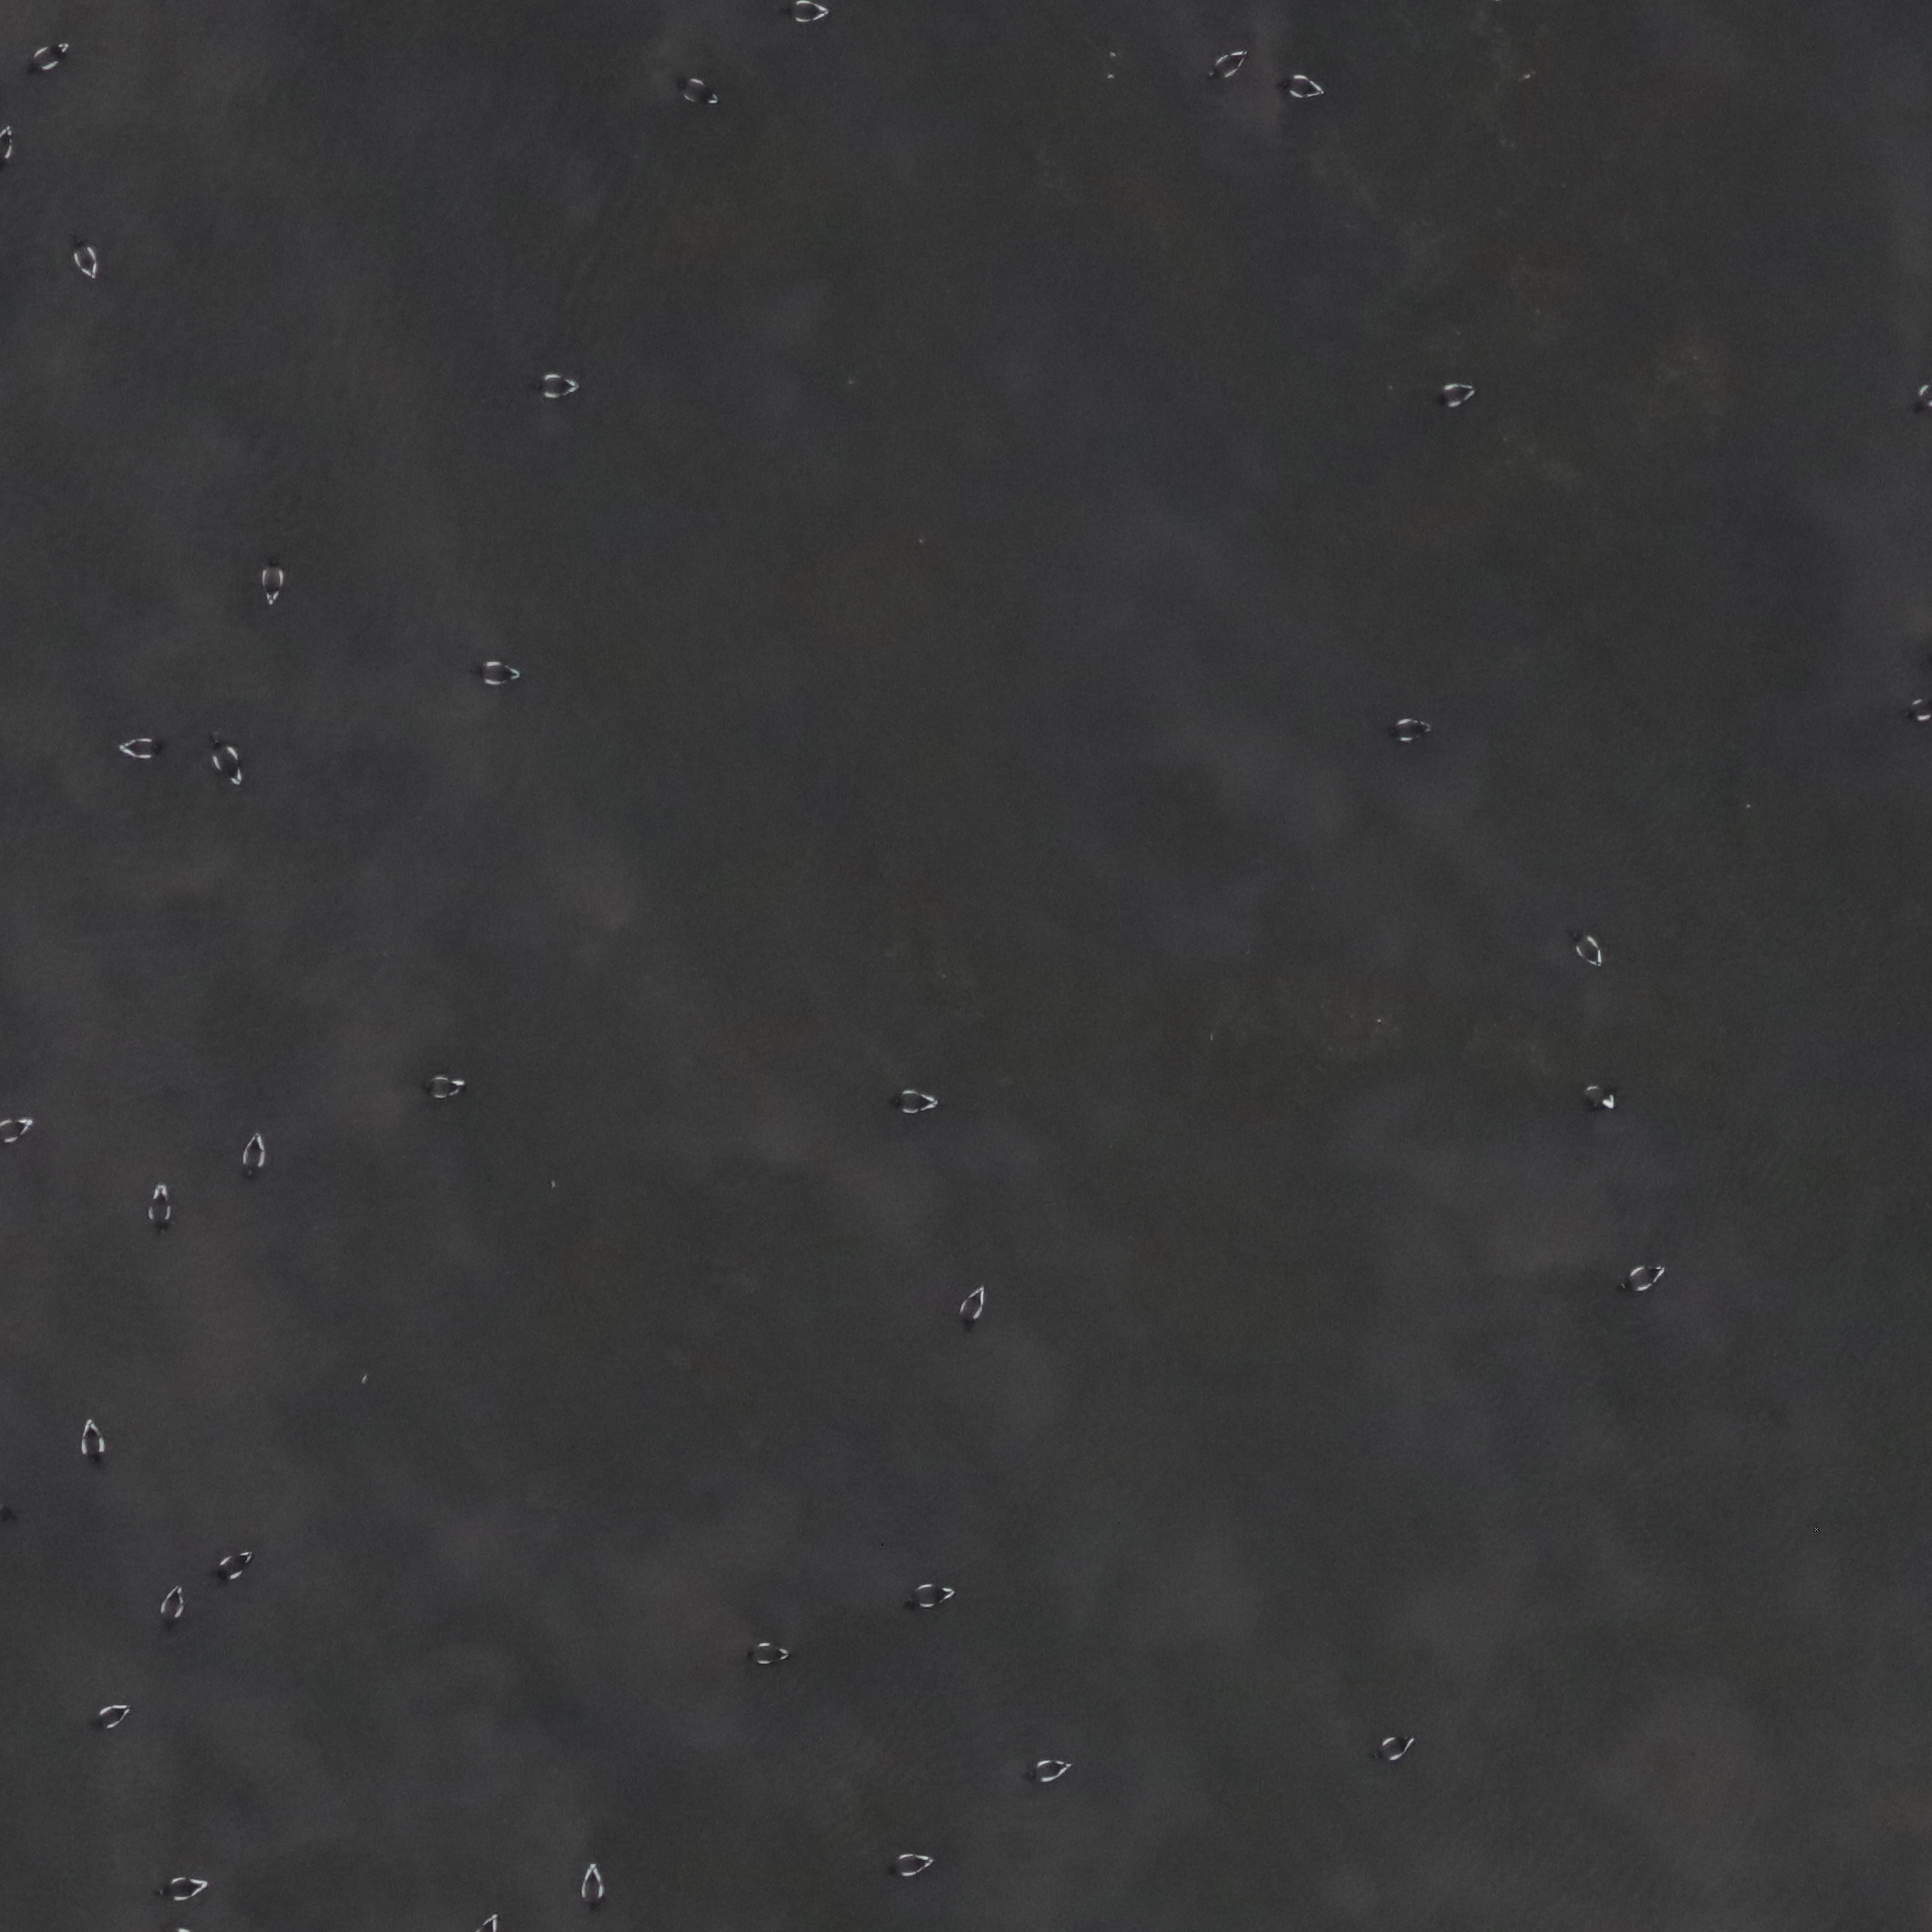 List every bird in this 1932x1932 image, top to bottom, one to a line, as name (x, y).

brant (805, 12)
brant (49, 61)
brant (1228, 67)
brant (1299, 86)
brant (693, 92)
brant (3, 148)
brant (84, 258)
brant (556, 387)
brant (1930, 393)
brant (1455, 395)
brant (272, 583)
brant (497, 674)
brant (1924, 709)
brant (1407, 732)
brant (141, 747)
brant (226, 762)
brant (1585, 948)
brant (442, 1087)
brant (1599, 1095)
brant (914, 1103)
brant (12, 1133)
brant (253, 1158)
brant (159, 1208)
brant (1642, 1279)
brant (971, 1306)
brant (94, 1445)
brant (231, 1567)
brant (930, 1599)
brant (171, 1607)
brant (767, 1655)
brant (112, 1718)
brant (1394, 1749)
brant (1050, 1772)
brant (909, 1867)
brant (592, 1889)
brant (183, 1891)